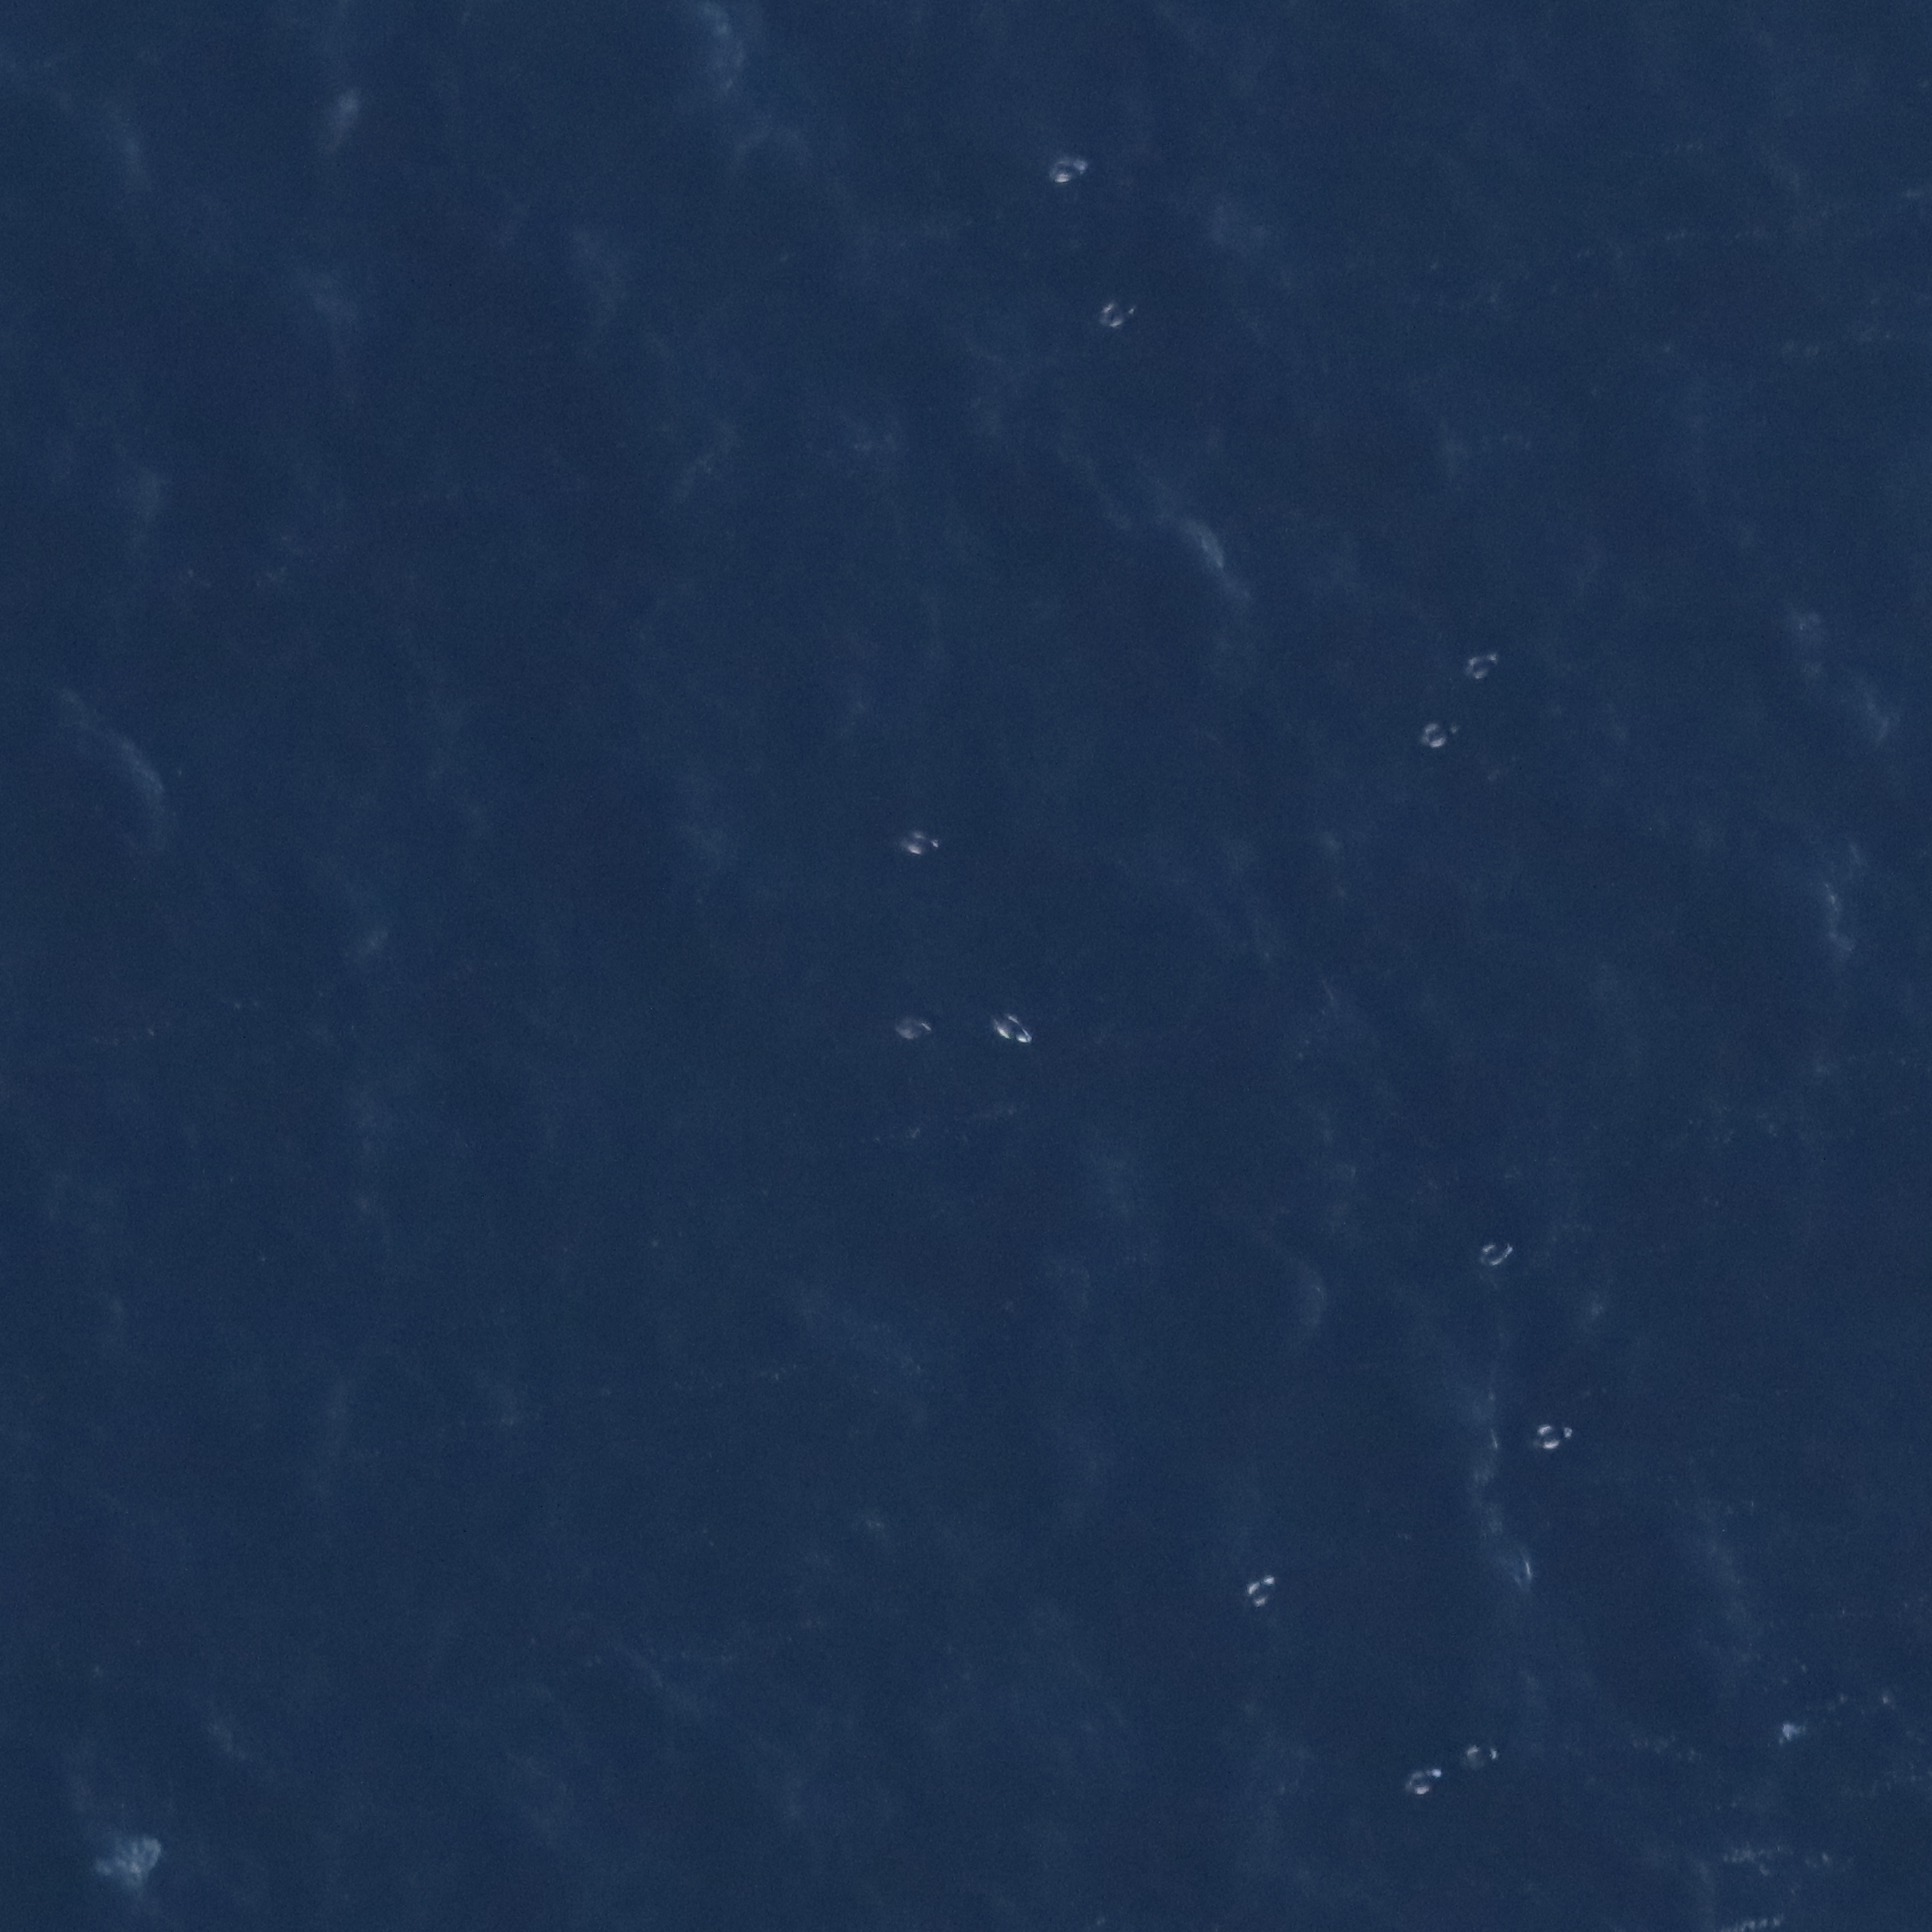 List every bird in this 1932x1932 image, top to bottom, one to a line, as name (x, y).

brant (1066, 171)
brant (1112, 313)
brant (1477, 668)
brant (1431, 738)
brant (922, 841)
brant (1011, 1027)
brant (915, 1032)
brant (1495, 1254)
brant (1550, 1437)
brant (1260, 1590)
brant (1478, 1759)
brant (1419, 1781)